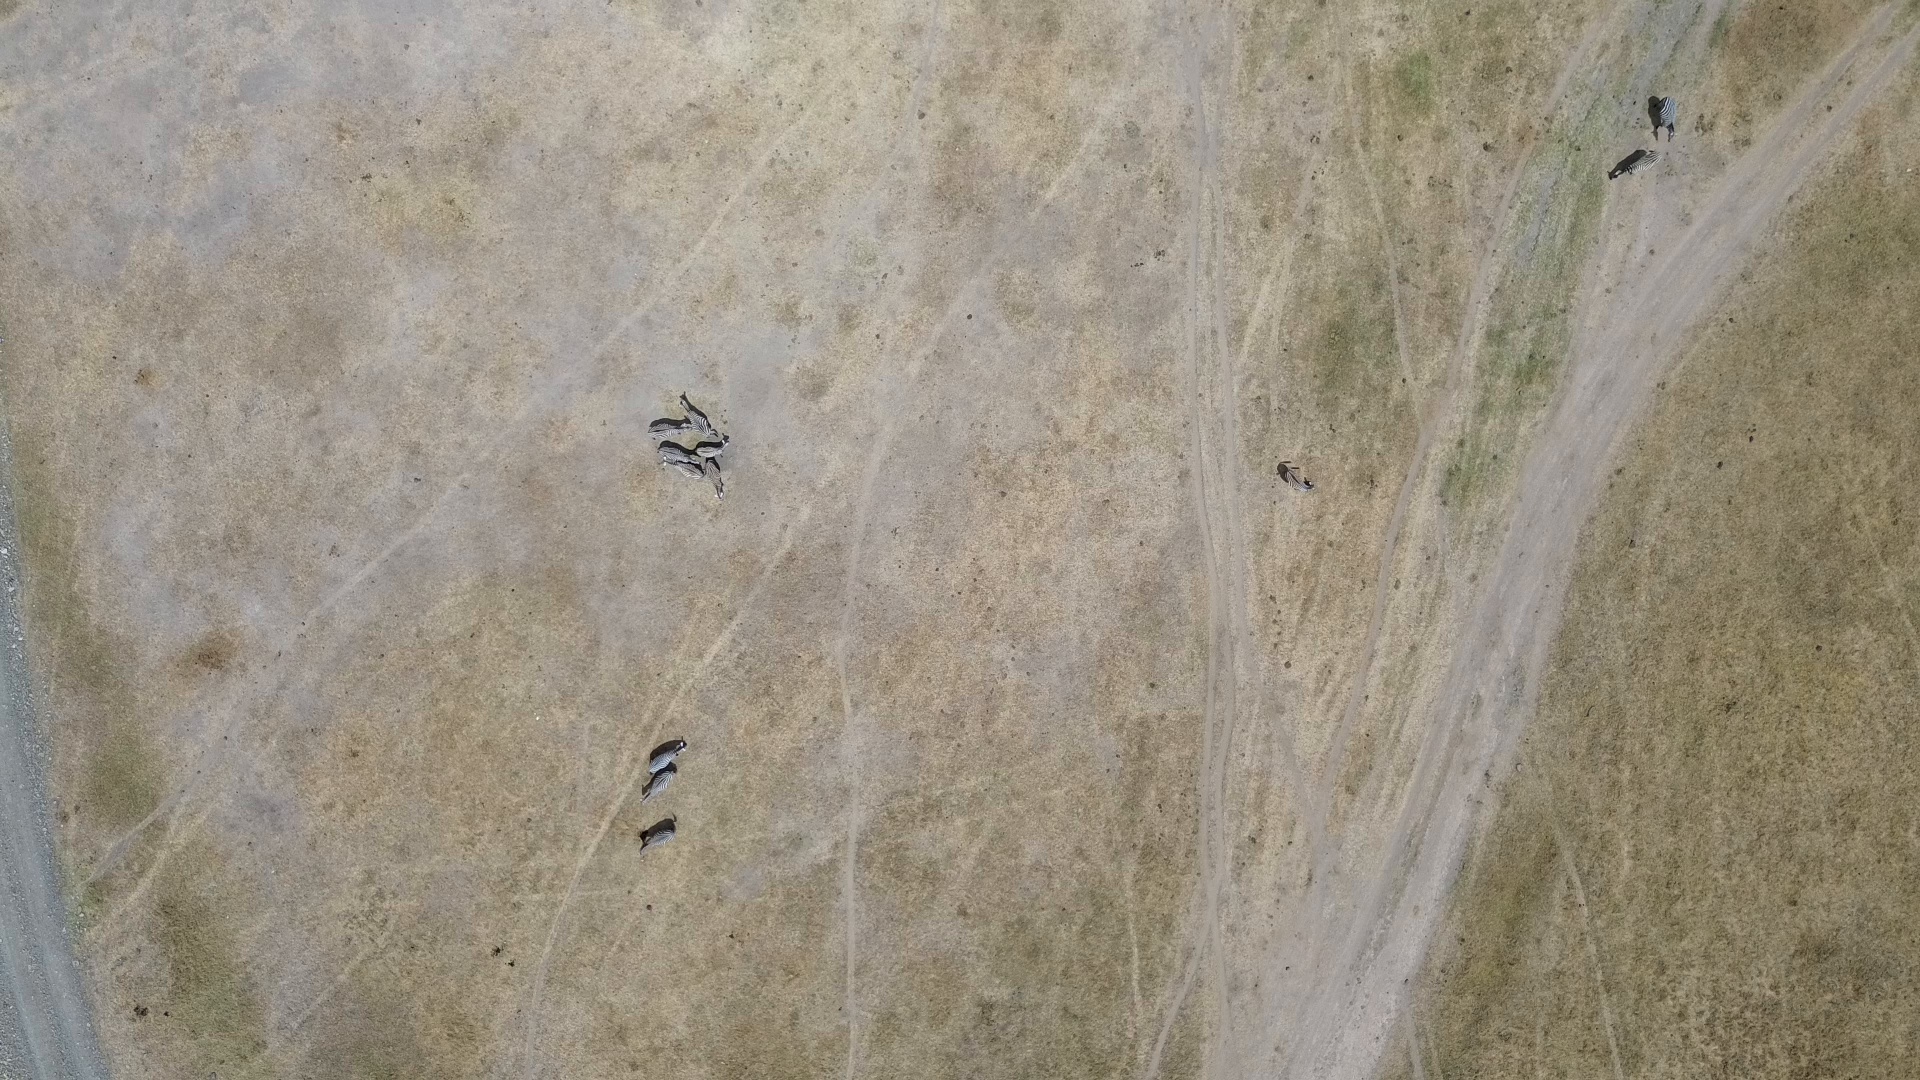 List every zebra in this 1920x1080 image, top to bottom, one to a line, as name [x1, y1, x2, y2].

zebra [1657, 95, 1678, 138]
zebra [1607, 155, 1655, 183]
zebra [682, 398, 717, 435]
zebra [647, 423, 693, 440]
zebra [696, 440, 729, 458]
zebra [658, 448, 701, 463]
zebra [663, 456, 705, 480]
zebra [710, 464, 725, 500]
zebra [1282, 471, 1312, 492]
zebra [646, 744, 681, 772]
zebra [640, 773, 673, 803]
zebra [640, 830, 674, 851]